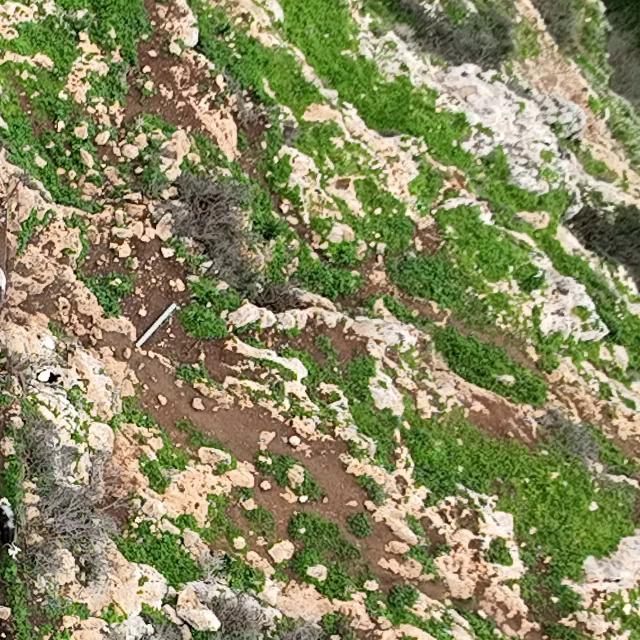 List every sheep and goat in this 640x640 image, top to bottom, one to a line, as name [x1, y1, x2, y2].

goat [0, 260, 6, 313]
goat [34, 368, 60, 384]
goat [0, 496, 21, 558]